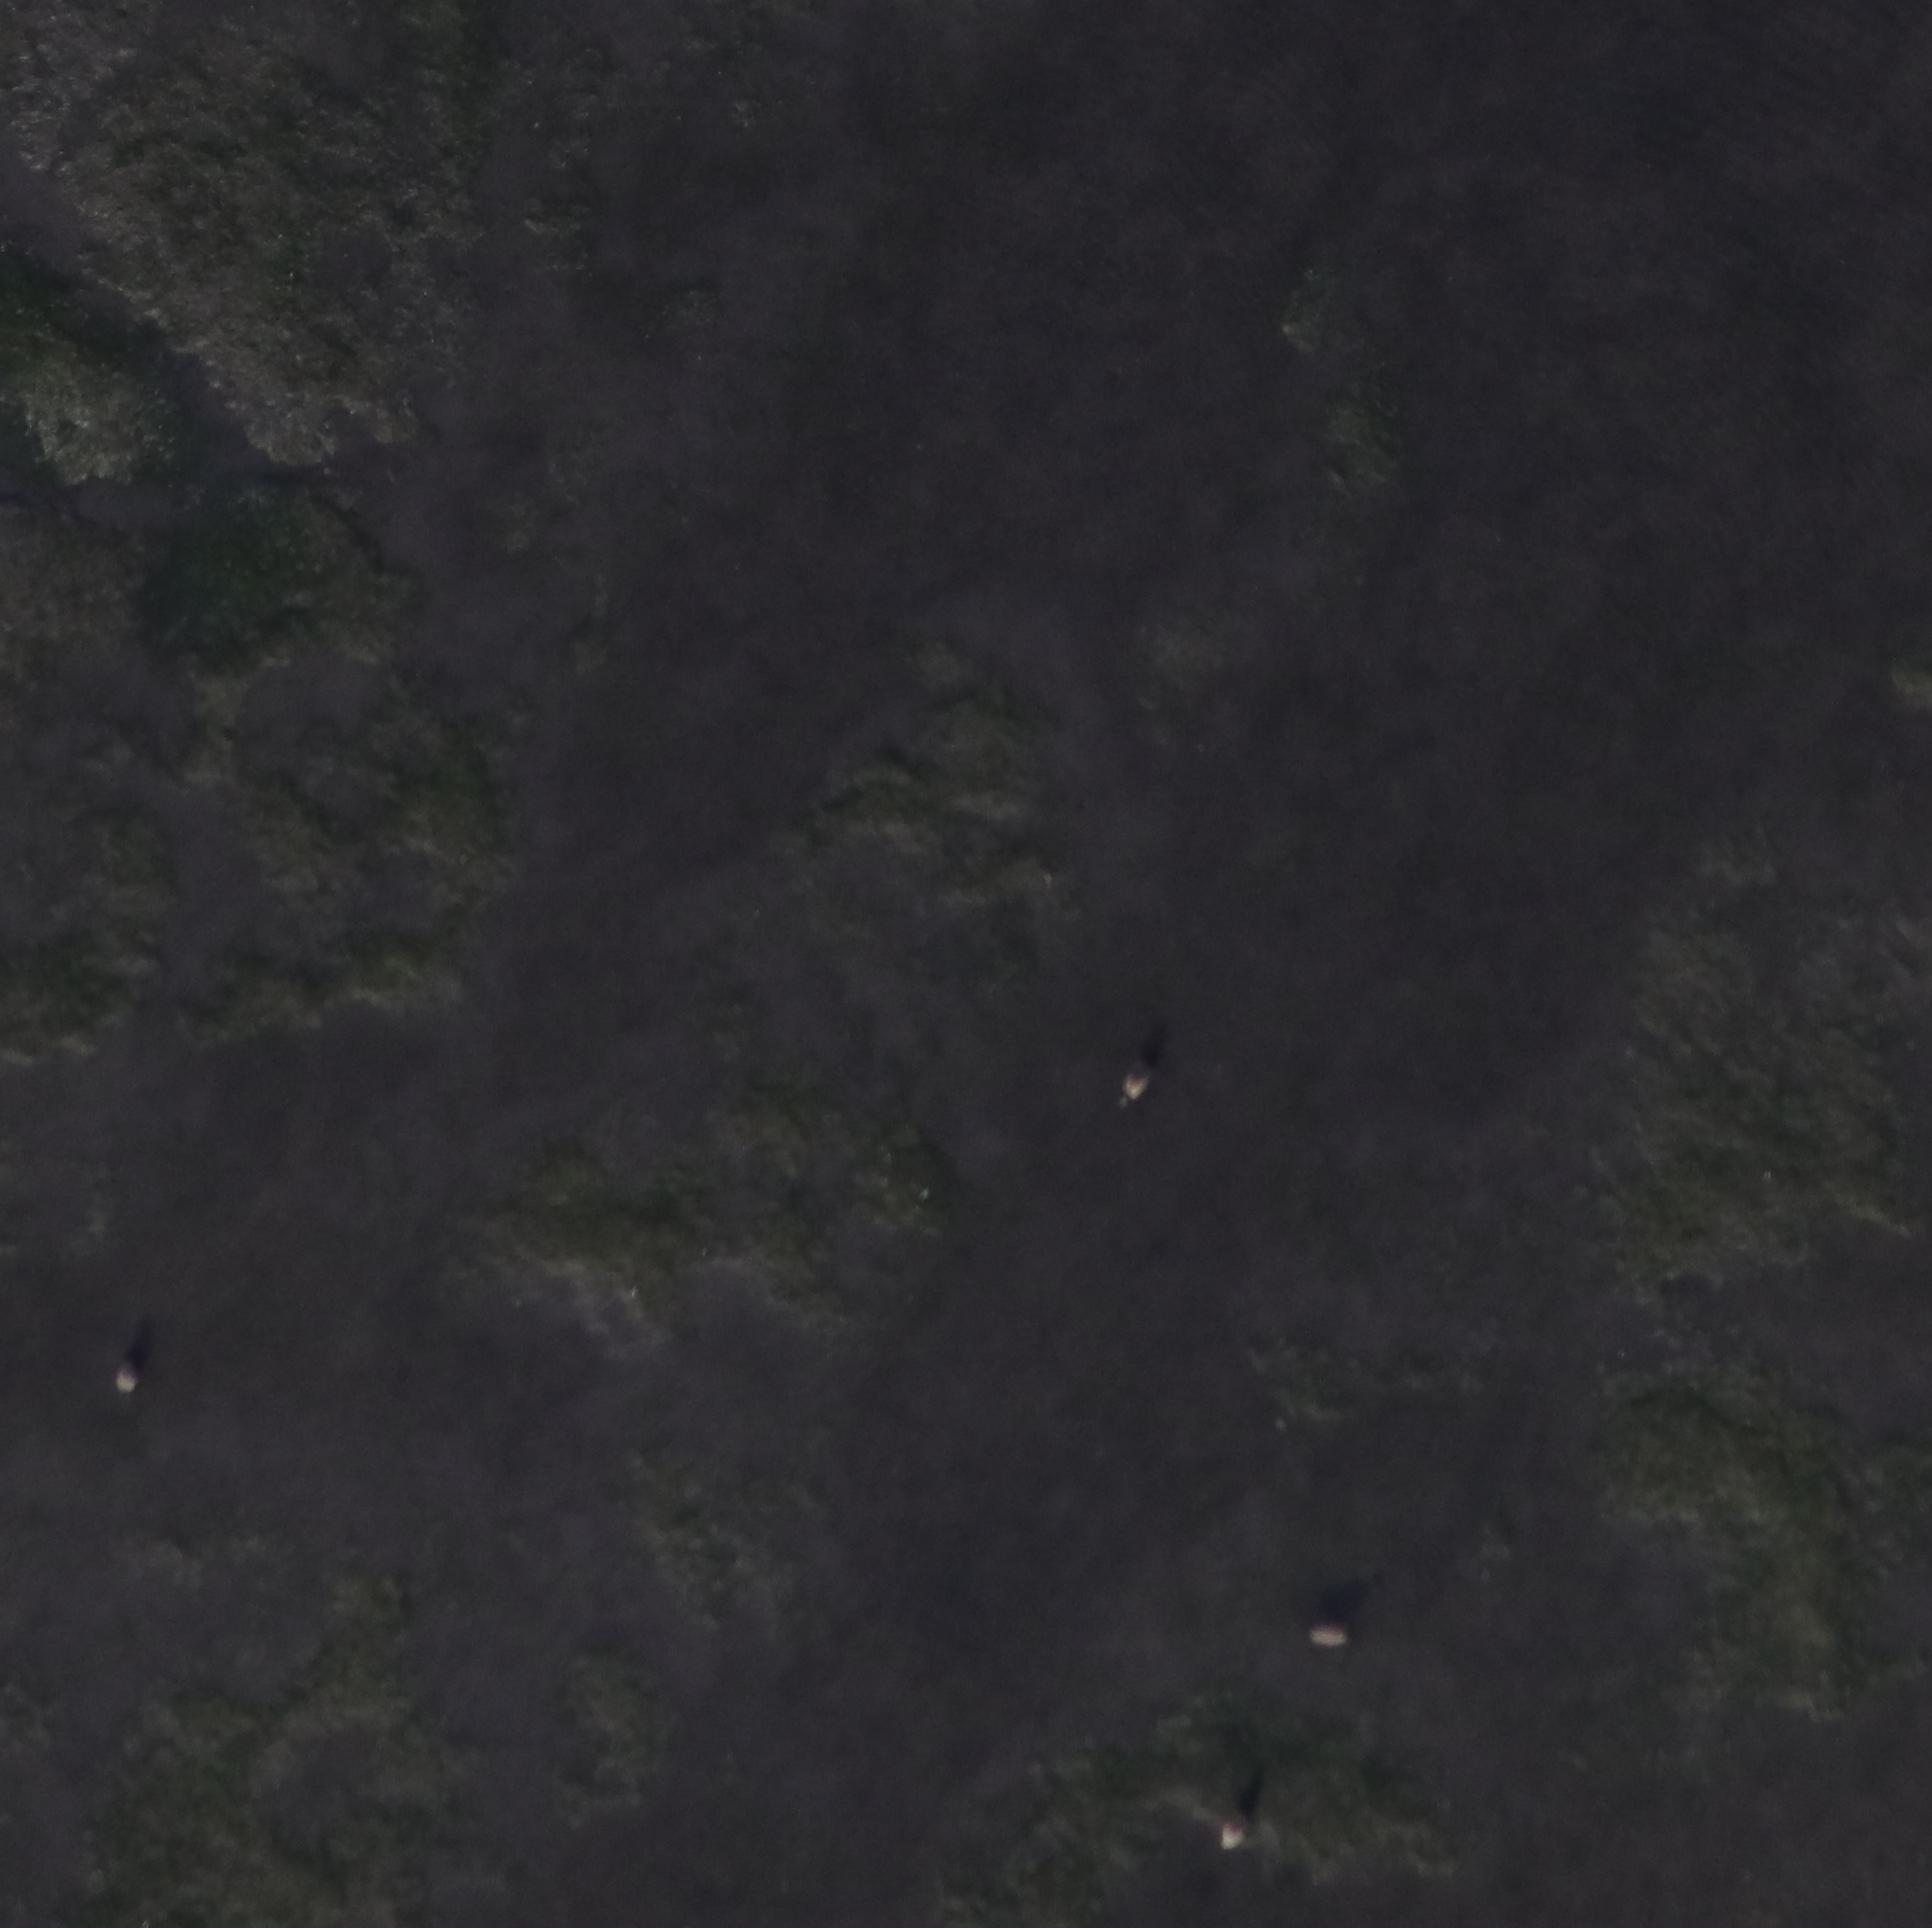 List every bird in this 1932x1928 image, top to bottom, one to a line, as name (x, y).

Canada goose (1139, 1083)
Canada goose (124, 1373)
Canada goose (1330, 1638)
Canada goose (1238, 1835)